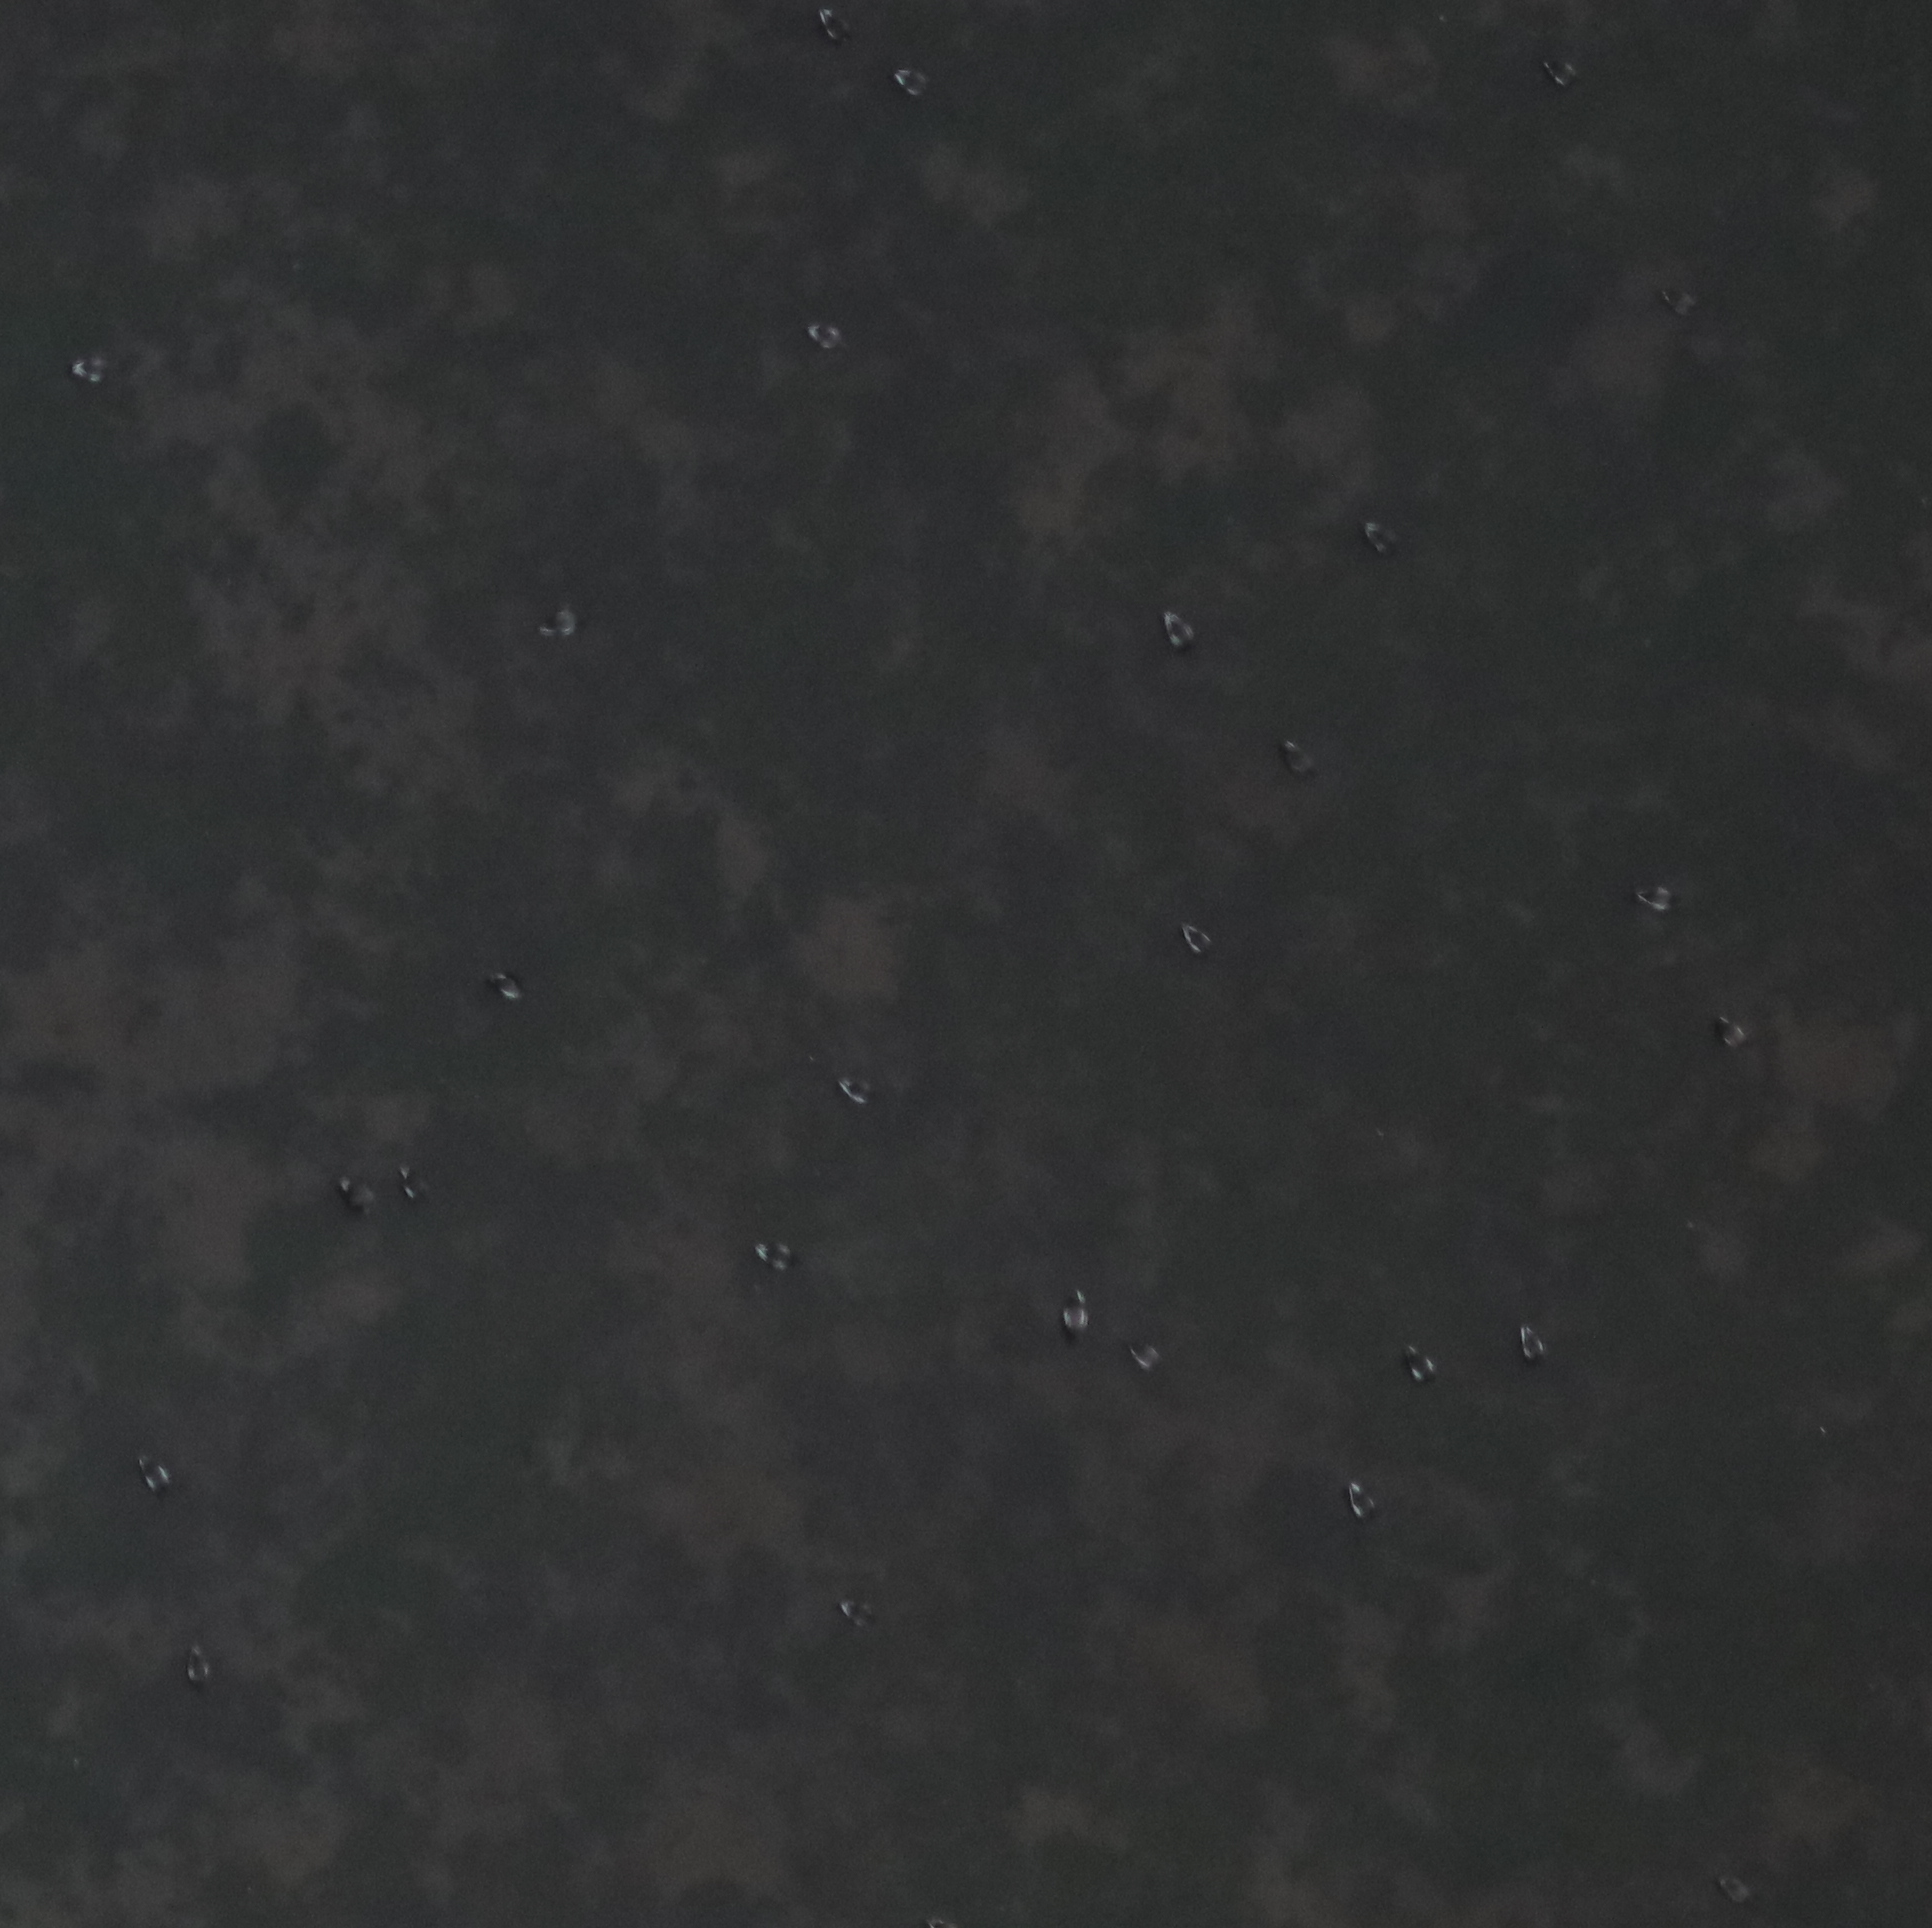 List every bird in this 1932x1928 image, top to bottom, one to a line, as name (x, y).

brant (835, 22)
brant (1560, 73)
brant (913, 81)
brant (1679, 304)
brant (826, 339)
brant (88, 375)
brant (1378, 536)
brant (562, 622)
brant (1178, 625)
brant (1293, 756)
brant (1656, 899)
brant (1196, 939)
brant (507, 986)
brant (1732, 1035)
brant (852, 1085)
brant (412, 1186)
brant (355, 1189)
brant (774, 1252)
brant (1075, 1316)
brant (1531, 1345)
brant (1144, 1357)
brant (1420, 1366)
brant (155, 1475)
brant (1358, 1503)
brant (854, 1620)
brant (191, 1668)
brant (1732, 1886)